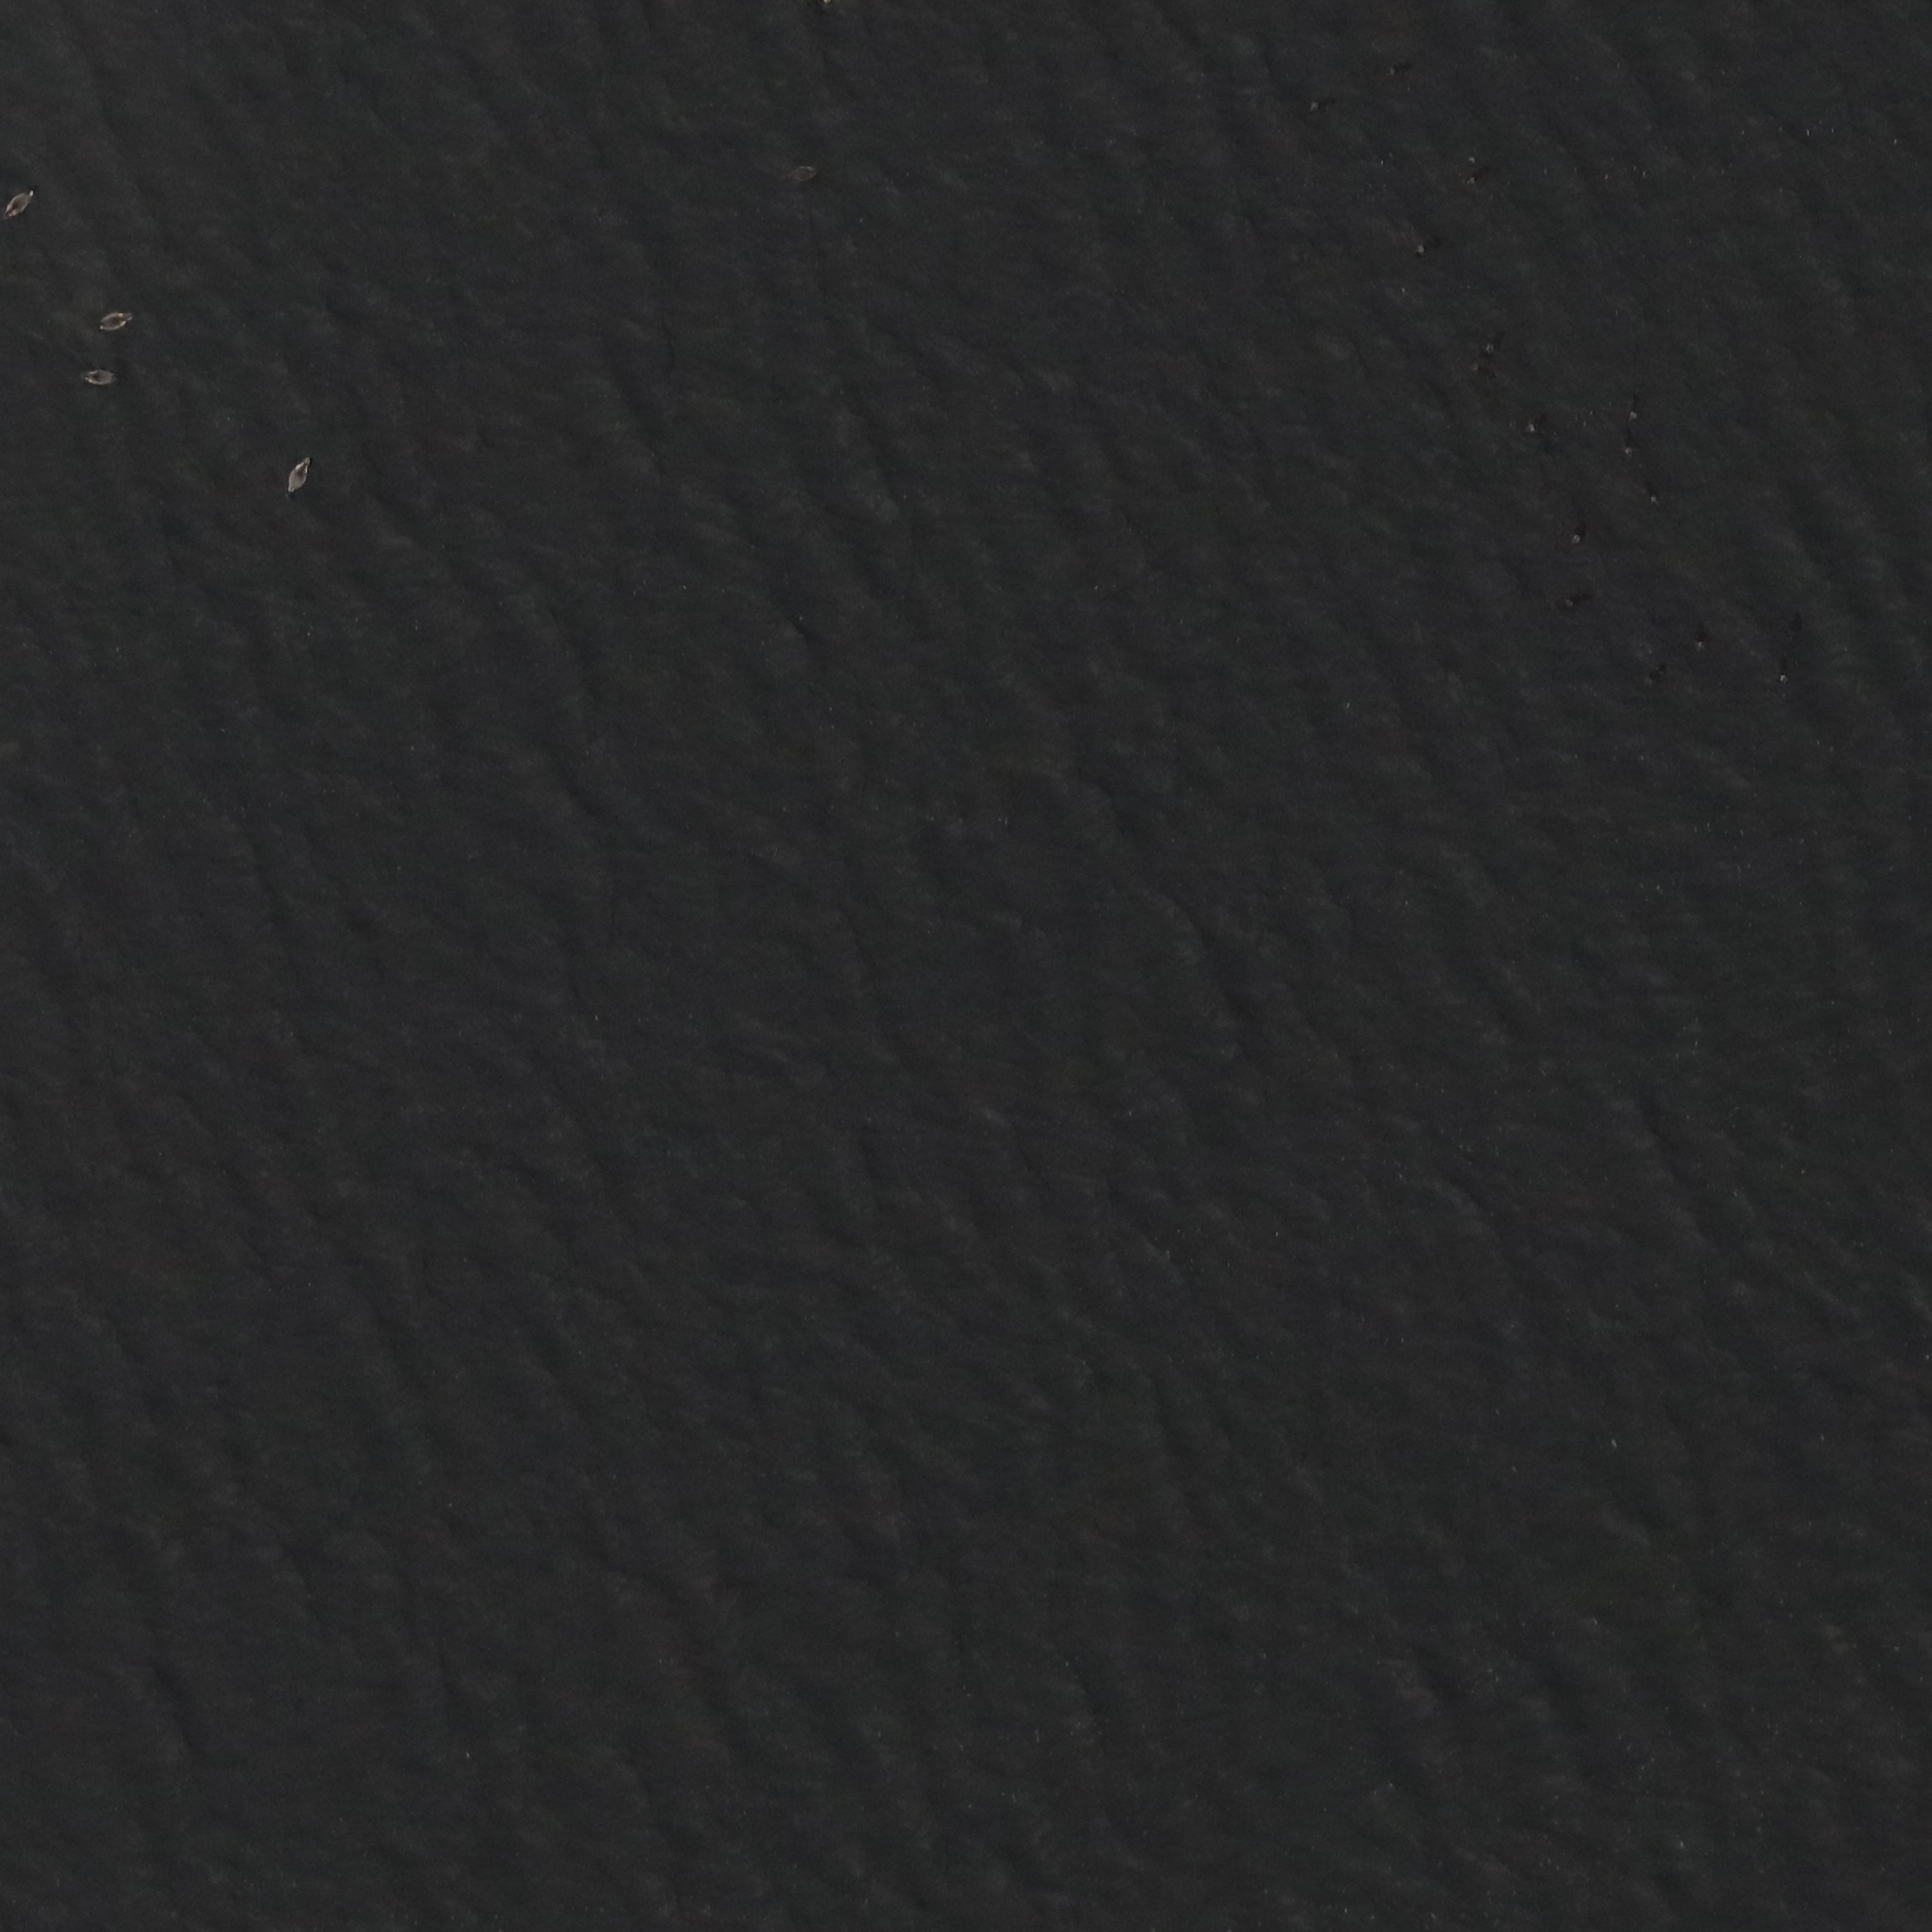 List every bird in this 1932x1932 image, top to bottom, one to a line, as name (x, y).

other bird (1395, 67)
other bird (1319, 104)
other bird (1476, 175)
other bird (801, 176)
other bird (19, 200)
other bird (1424, 247)
other bird (114, 323)
other bird (1496, 343)
other bird (1483, 368)
other bird (101, 378)
other bird (1636, 410)
other bird (1530, 427)
other bird (1628, 443)
other bird (298, 476)
other bird (1651, 493)
other bird (1579, 534)
other bird (1573, 604)
other bird (1795, 625)
other bird (1700, 637)
other bird (1783, 673)
other bird (1651, 679)